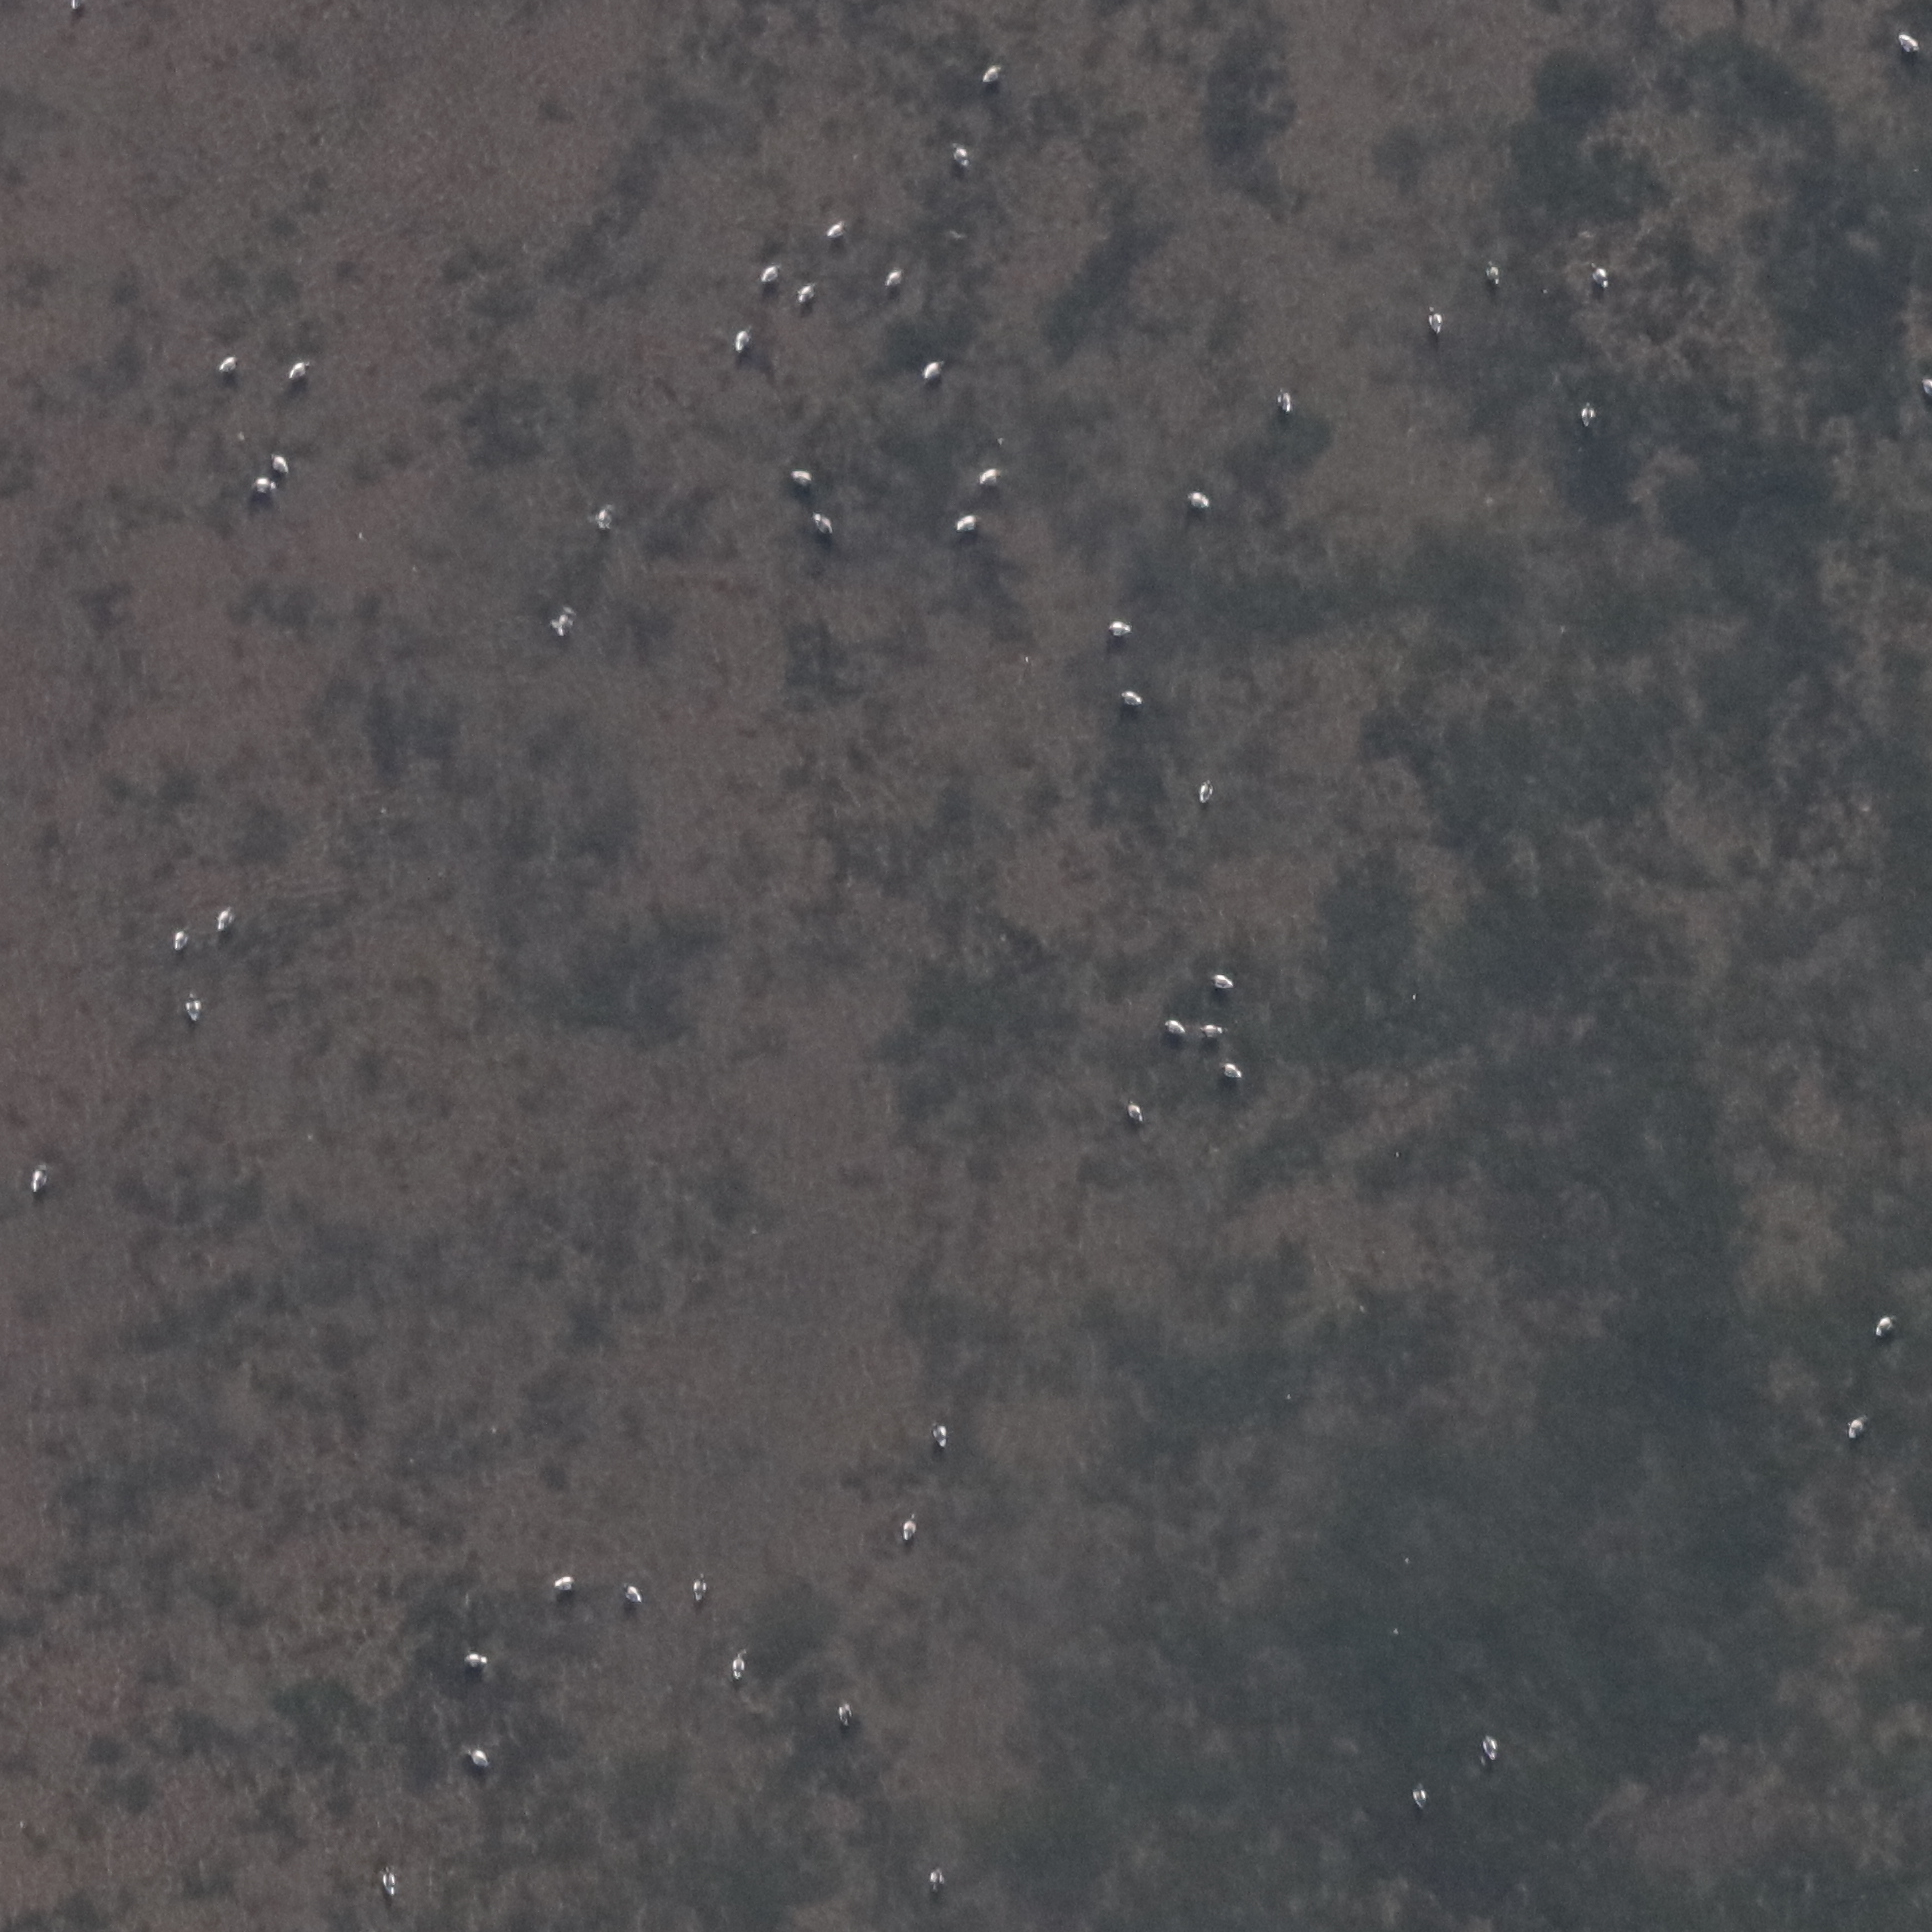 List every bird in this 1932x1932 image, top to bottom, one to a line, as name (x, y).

brant (85, 3)
brant (1912, 40)
brant (990, 79)
brant (965, 152)
brant (835, 225)
brant (1491, 271)
brant (766, 274)
brant (896, 275)
brant (1599, 275)
brant (808, 303)
brant (1438, 315)
brant (748, 347)
brant (943, 362)
brant (300, 364)
brant (215, 371)
brant (1931, 388)
brant (1281, 395)
brant (1593, 415)
brant (275, 465)
brant (803, 478)
brant (989, 480)
brant (262, 491)
brant (1196, 496)
brant (614, 523)
brant (969, 529)
brant (826, 538)
brant (565, 623)
brant (1123, 625)
brant (1130, 688)
brant (1206, 796)
brant (231, 924)
brant (182, 942)
brant (1226, 973)
brant (191, 1013)
brant (1178, 1022)
brant (1215, 1038)
brant (1241, 1084)
brant (1135, 1101)
brant (35, 1179)
brant (1883, 1321)
brant (1858, 1424)
brant (943, 1442)
brant (906, 1531)
brant (563, 1581)
brant (702, 1584)
brant (634, 1586)
brant (478, 1661)
brant (745, 1662)
brant (841, 1713)
brant (1483, 1747)
brant (476, 1766)
brant (1427, 1798)
brant (939, 1883)
brant (393, 1894)